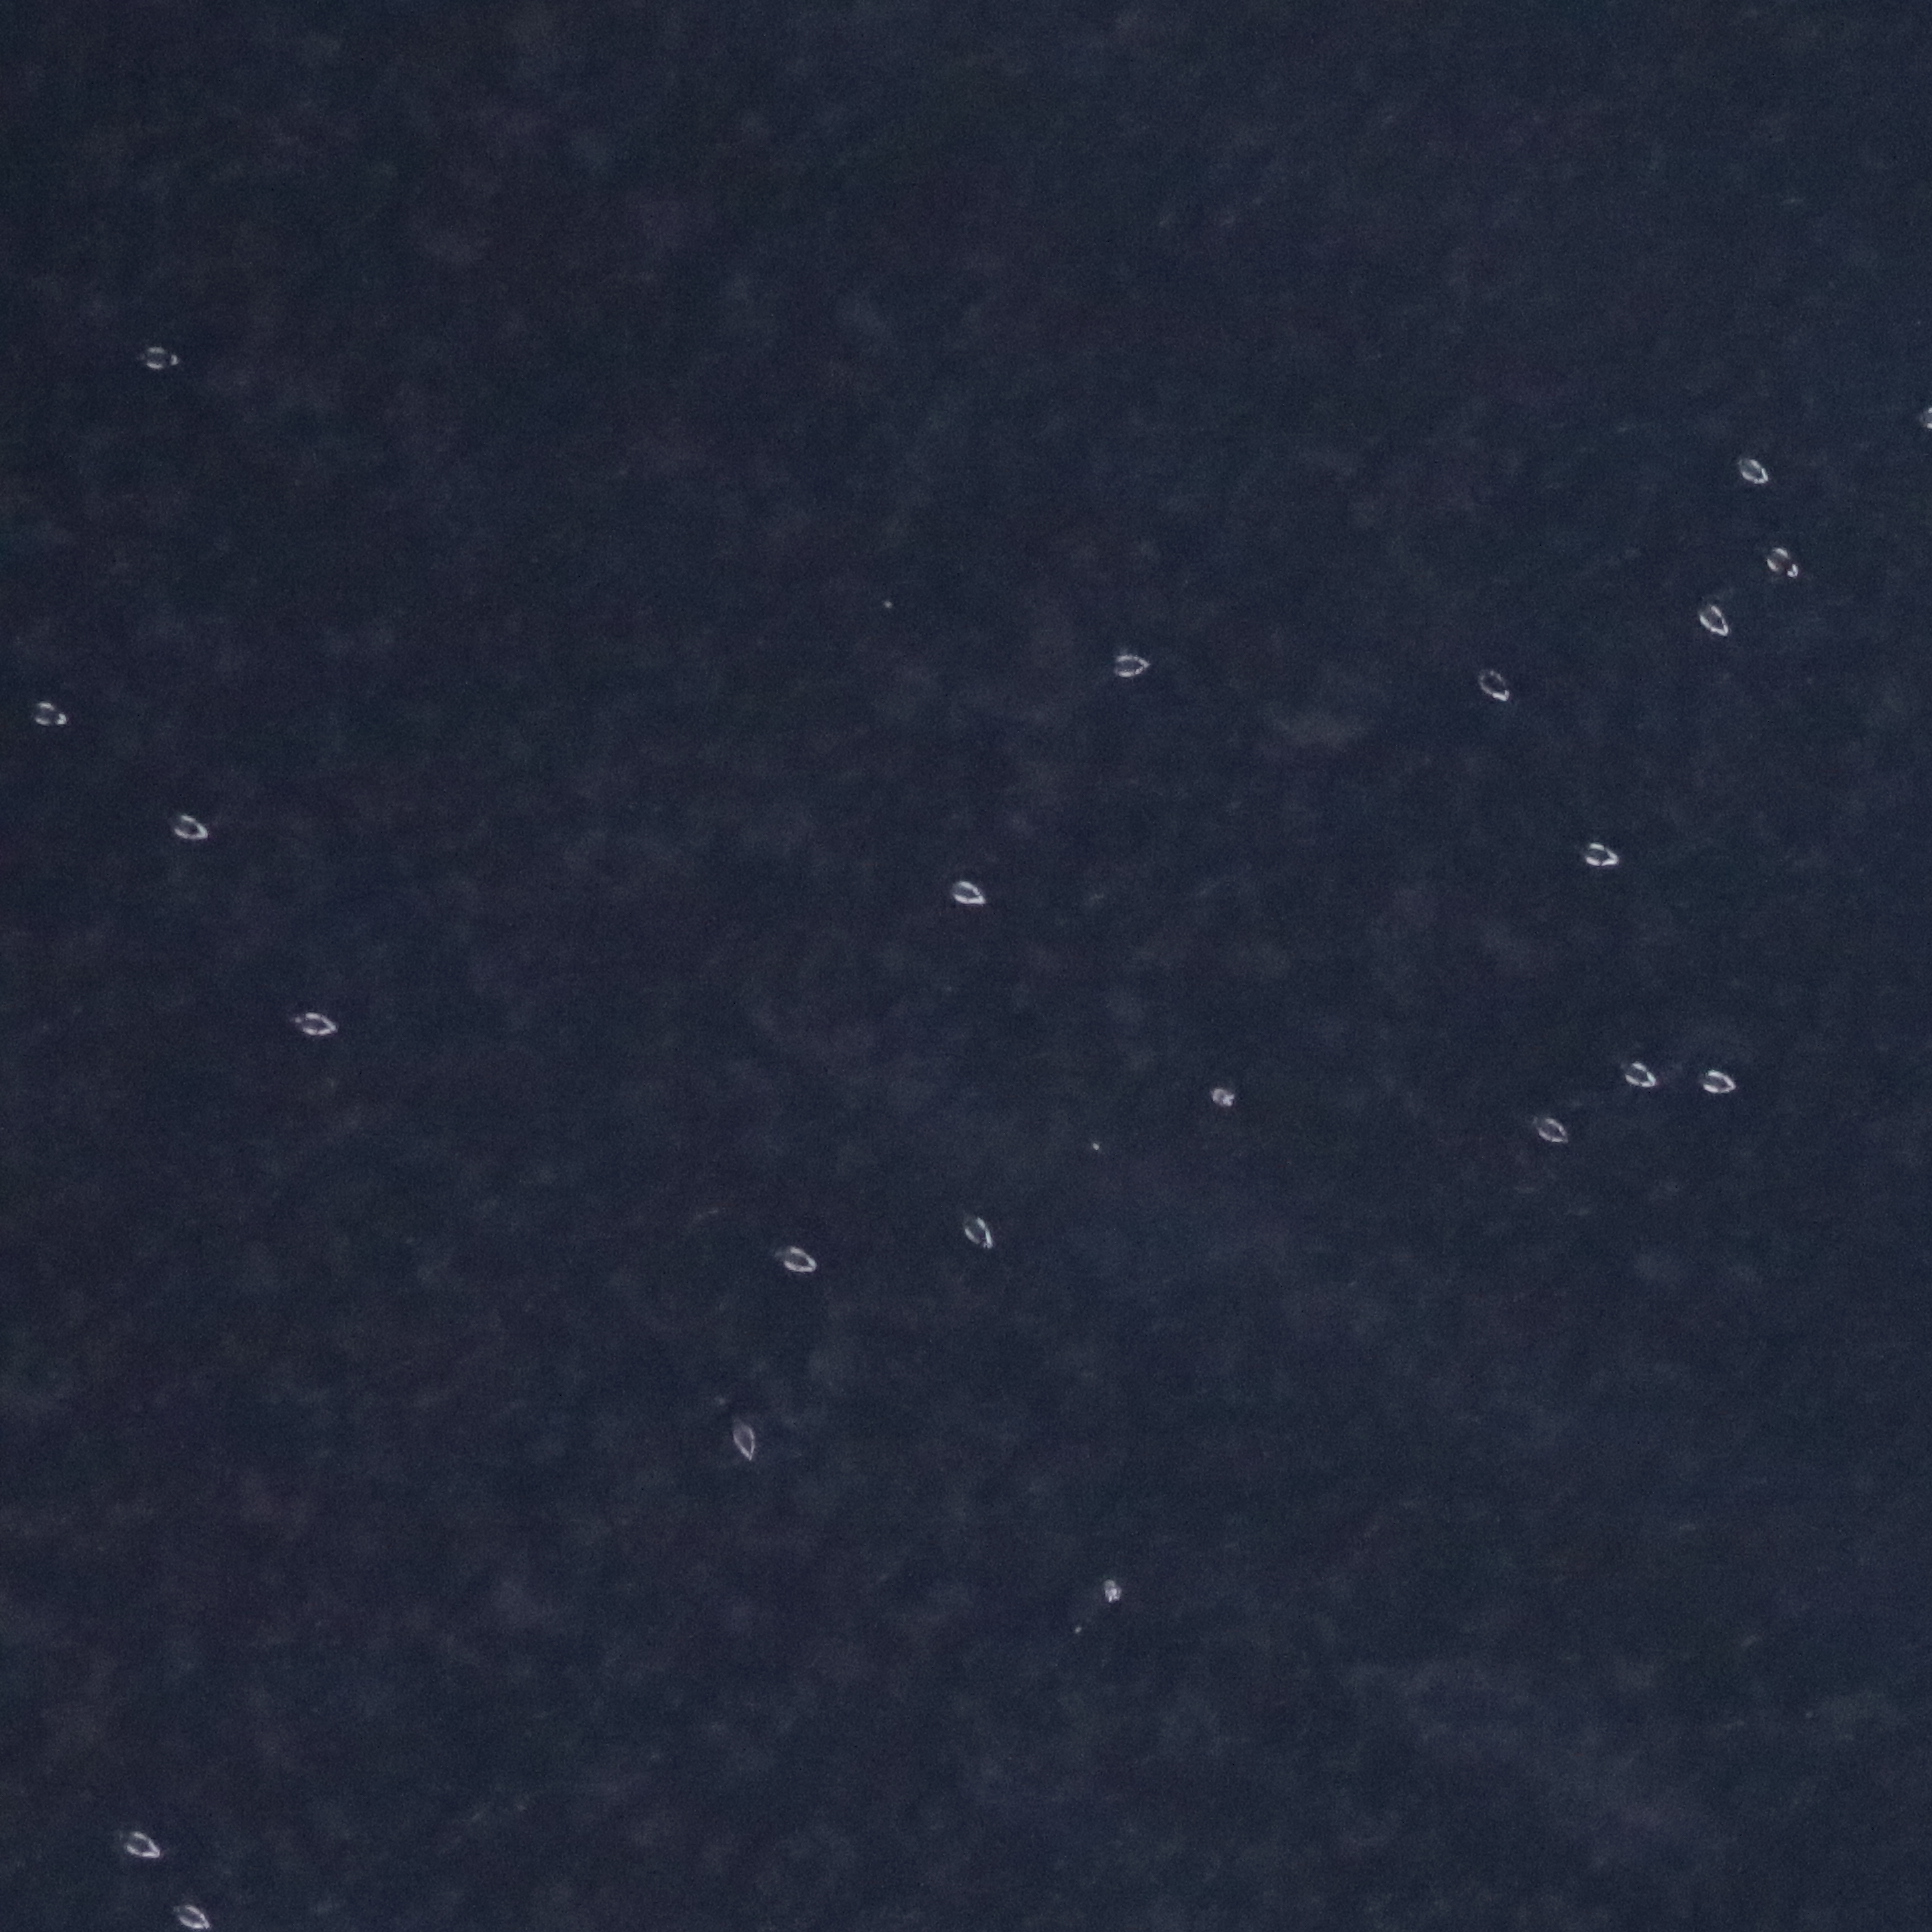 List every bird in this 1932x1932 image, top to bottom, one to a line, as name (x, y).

brant (157, 358)
brant (1751, 470)
brant (1779, 563)
brant (1713, 615)
brant (1128, 665)
brant (1494, 684)
brant (46, 715)
brant (188, 828)
brant (1598, 855)
brant (966, 892)
brant (314, 1025)
brant (1637, 1074)
brant (1716, 1082)
other bird (1224, 1098)
brant (1549, 1128)
brant (977, 1231)
brant (796, 1260)
brant (743, 1434)
other bird (1110, 1590)
brant (139, 1845)
brant (190, 1916)